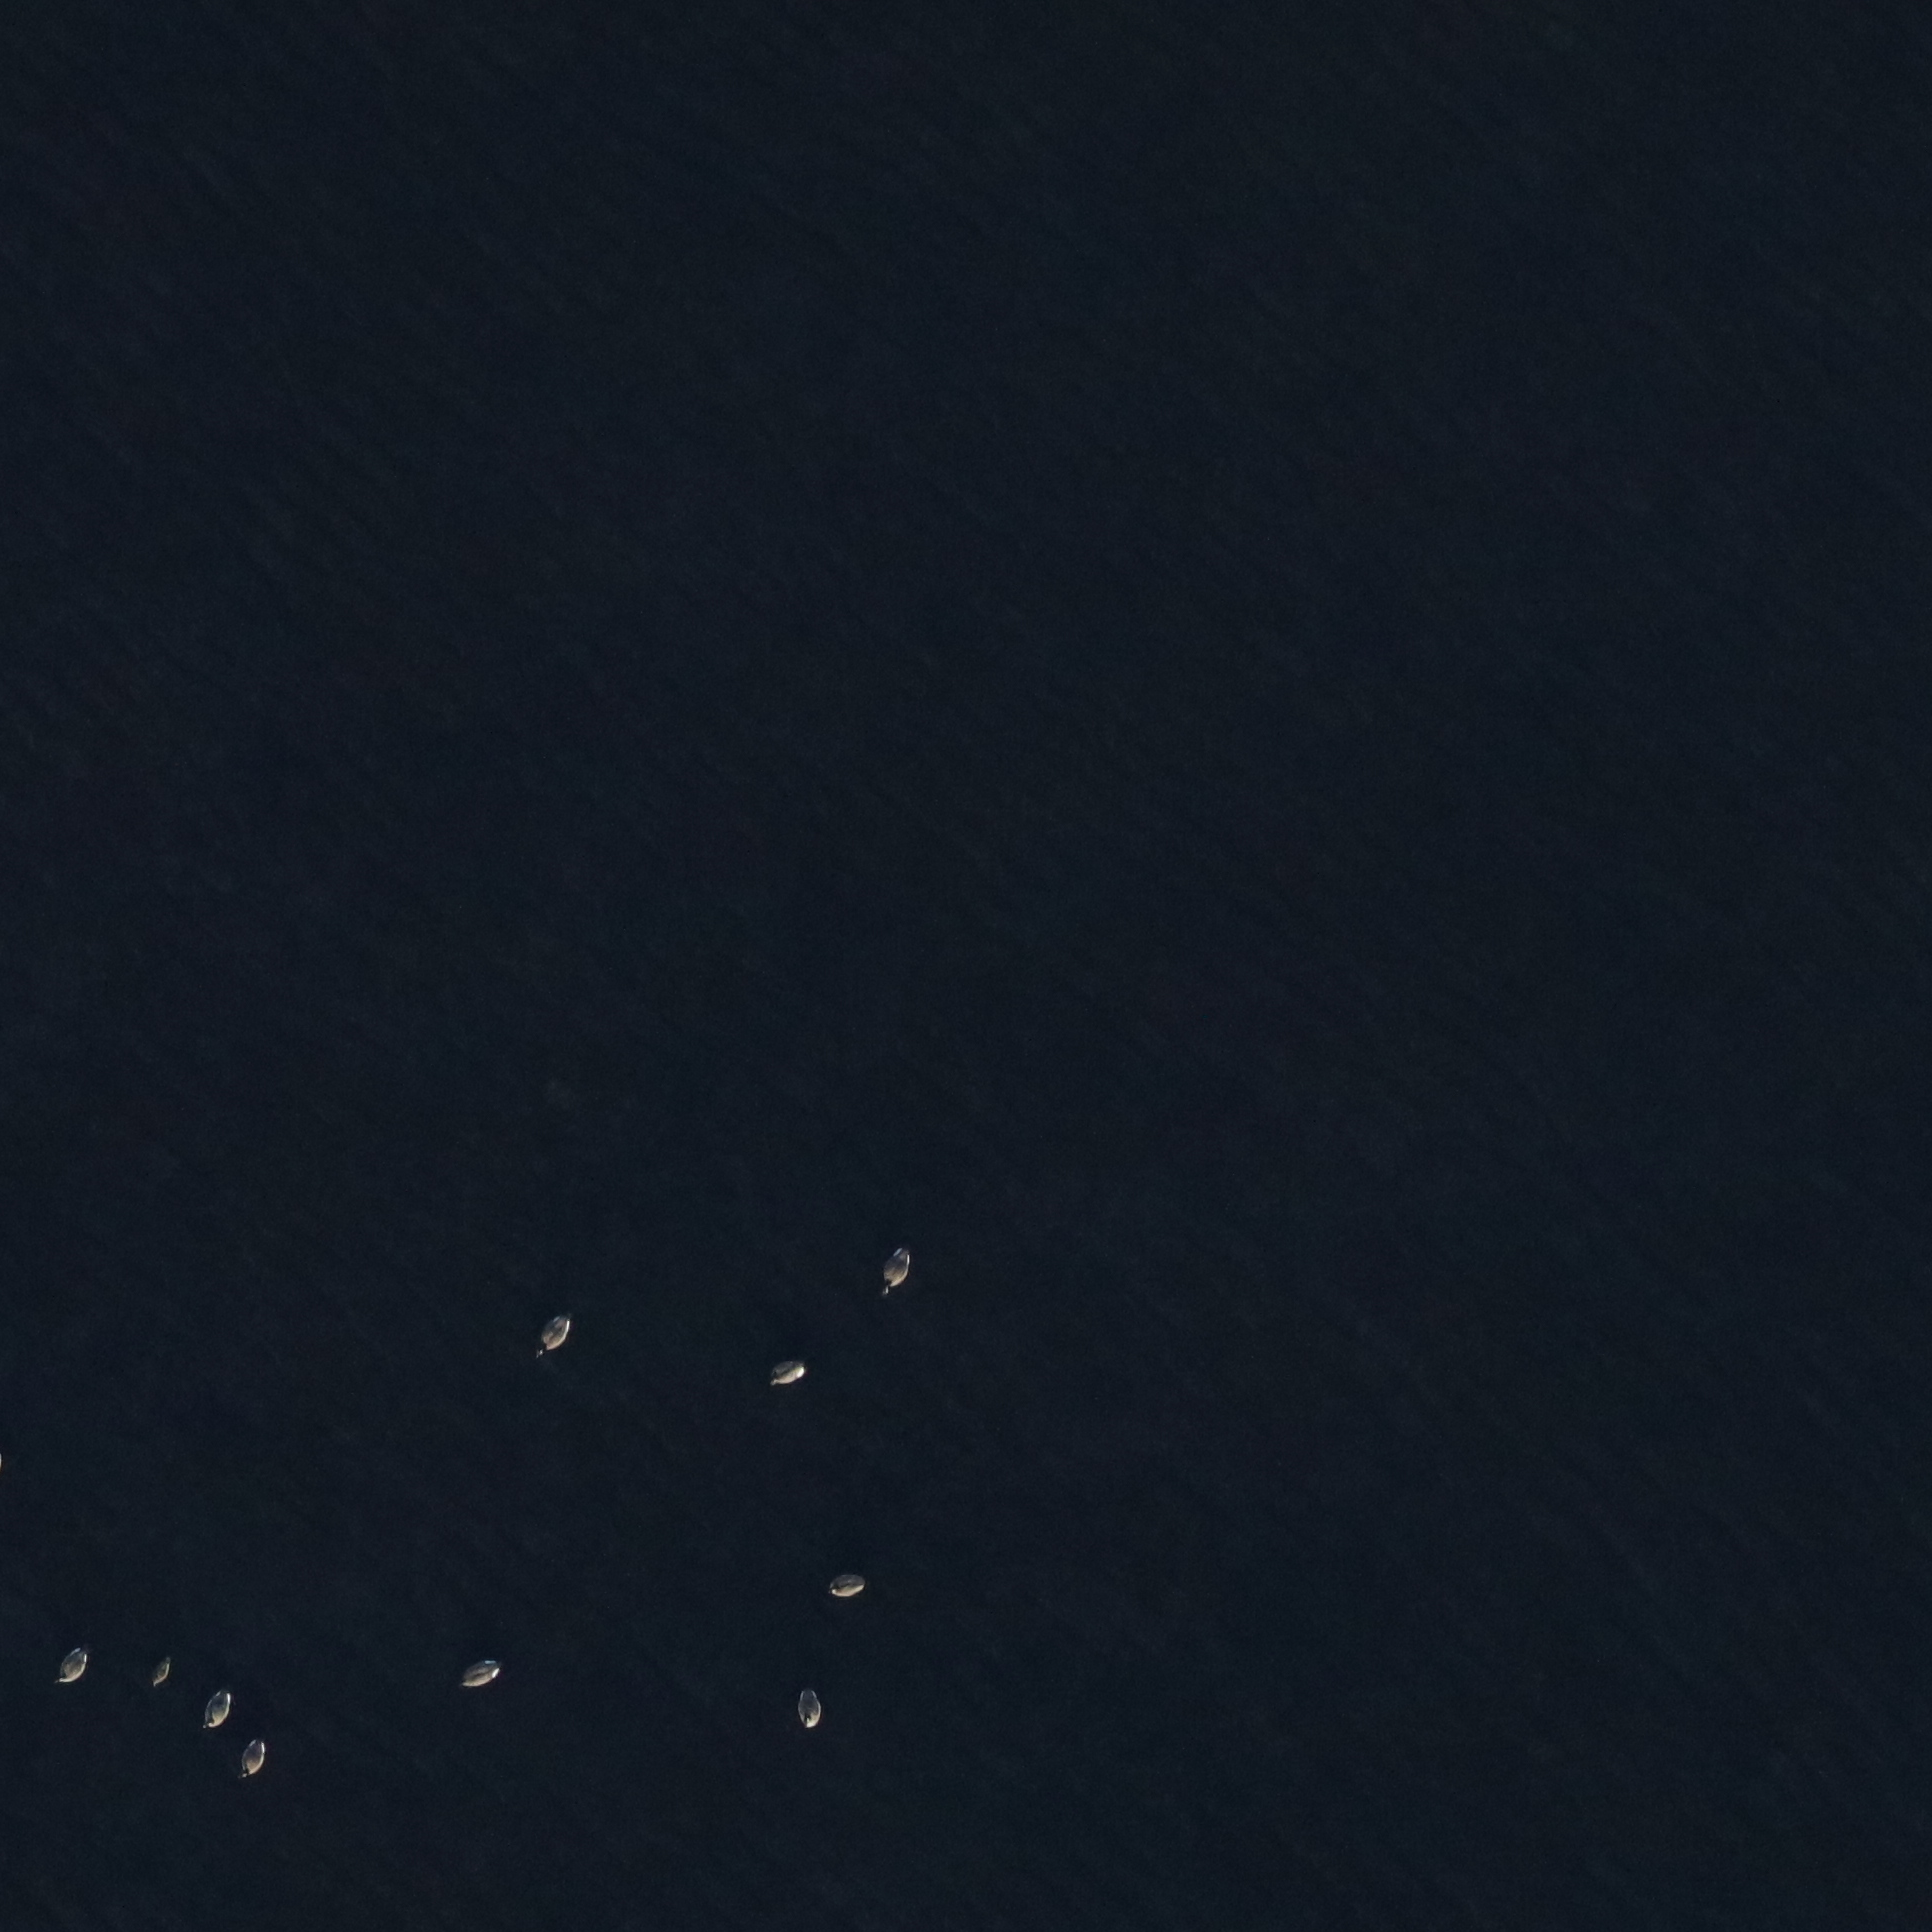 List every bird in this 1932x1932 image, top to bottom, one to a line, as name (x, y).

Canada goose (900, 1266)
Canada goose (557, 1338)
Canada goose (790, 1369)
Canada goose (843, 1582)
Canada goose (70, 1667)
Canada goose (161, 1673)
Canada goose (478, 1677)
Canada goose (220, 1710)
Canada goose (808, 1710)
Canada goose (248, 1758)